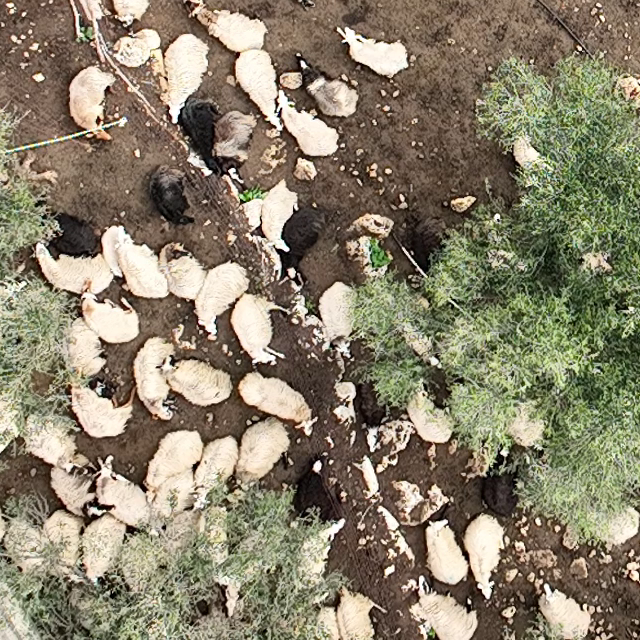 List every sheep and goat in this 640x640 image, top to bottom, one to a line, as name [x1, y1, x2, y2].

sheep [106, 0, 153, 31]
sheep [282, 0, 325, 9]
sheep [193, 2, 268, 52]
sheep [335, 27, 409, 80]
sheep [165, 35, 208, 126]
sheep [234, 48, 283, 130]
sheep [294, 53, 360, 118]
sheep [68, 69, 115, 142]
sheep [274, 89, 339, 154]
sheep [182, 100, 221, 169]
sheep [215, 110, 257, 181]
sheep [513, 133, 547, 172]
sheep [146, 164, 197, 224]
sheep [261, 179, 297, 252]
sheep [34, 201, 101, 253]
sheep [282, 201, 331, 288]
sheep [410, 214, 453, 263]
sheep [487, 215, 532, 272]
sheep [102, 225, 125, 275]
sheep [119, 232, 166, 297]
sheep [160, 242, 209, 299]
sheep [33, 244, 114, 291]
sheep [195, 264, 251, 334]
sheep [318, 283, 360, 352]
sheep [78, 294, 140, 343]
sheep [229, 294, 289, 365]
sheep [62, 305, 106, 378]
sheep [396, 313, 443, 369]
sheep [132, 338, 177, 419]
sheep [159, 354, 233, 404]
sheep [236, 372, 318, 436]
sheep [352, 373, 388, 423]
sheep [65, 375, 138, 440]
sheep [404, 377, 454, 444]
sheep [0, 390, 21, 458]
sheep [503, 397, 549, 450]
sheep [23, 413, 89, 477]
sheep [222, 417, 289, 495]
sheep [144, 430, 204, 499]
sheep [631, 430, 639, 460]
sheep [191, 434, 239, 511]
sheep [480, 444, 517, 513]
sheep [295, 452, 341, 520]
sheep [95, 454, 150, 528]
sheep [47, 467, 114, 516]
sheep [143, 468, 195, 536]
sheep [0, 476, 5, 552]
sheep [572, 495, 639, 544]
sheep [195, 504, 230, 566]
sheep [44, 509, 91, 584]
sheep [83, 515, 124, 583]
sheep [463, 516, 508, 599]
sheep [4, 518, 46, 595]
sheep [426, 518, 468, 585]
sheep [293, 519, 345, 591]
sheep [124, 532, 159, 595]
sheep [223, 534, 275, 616]
sheep [417, 575, 479, 639]
sheep [537, 581, 593, 638]
sheep [338, 587, 377, 638]
sheep [316, 603, 343, 639]